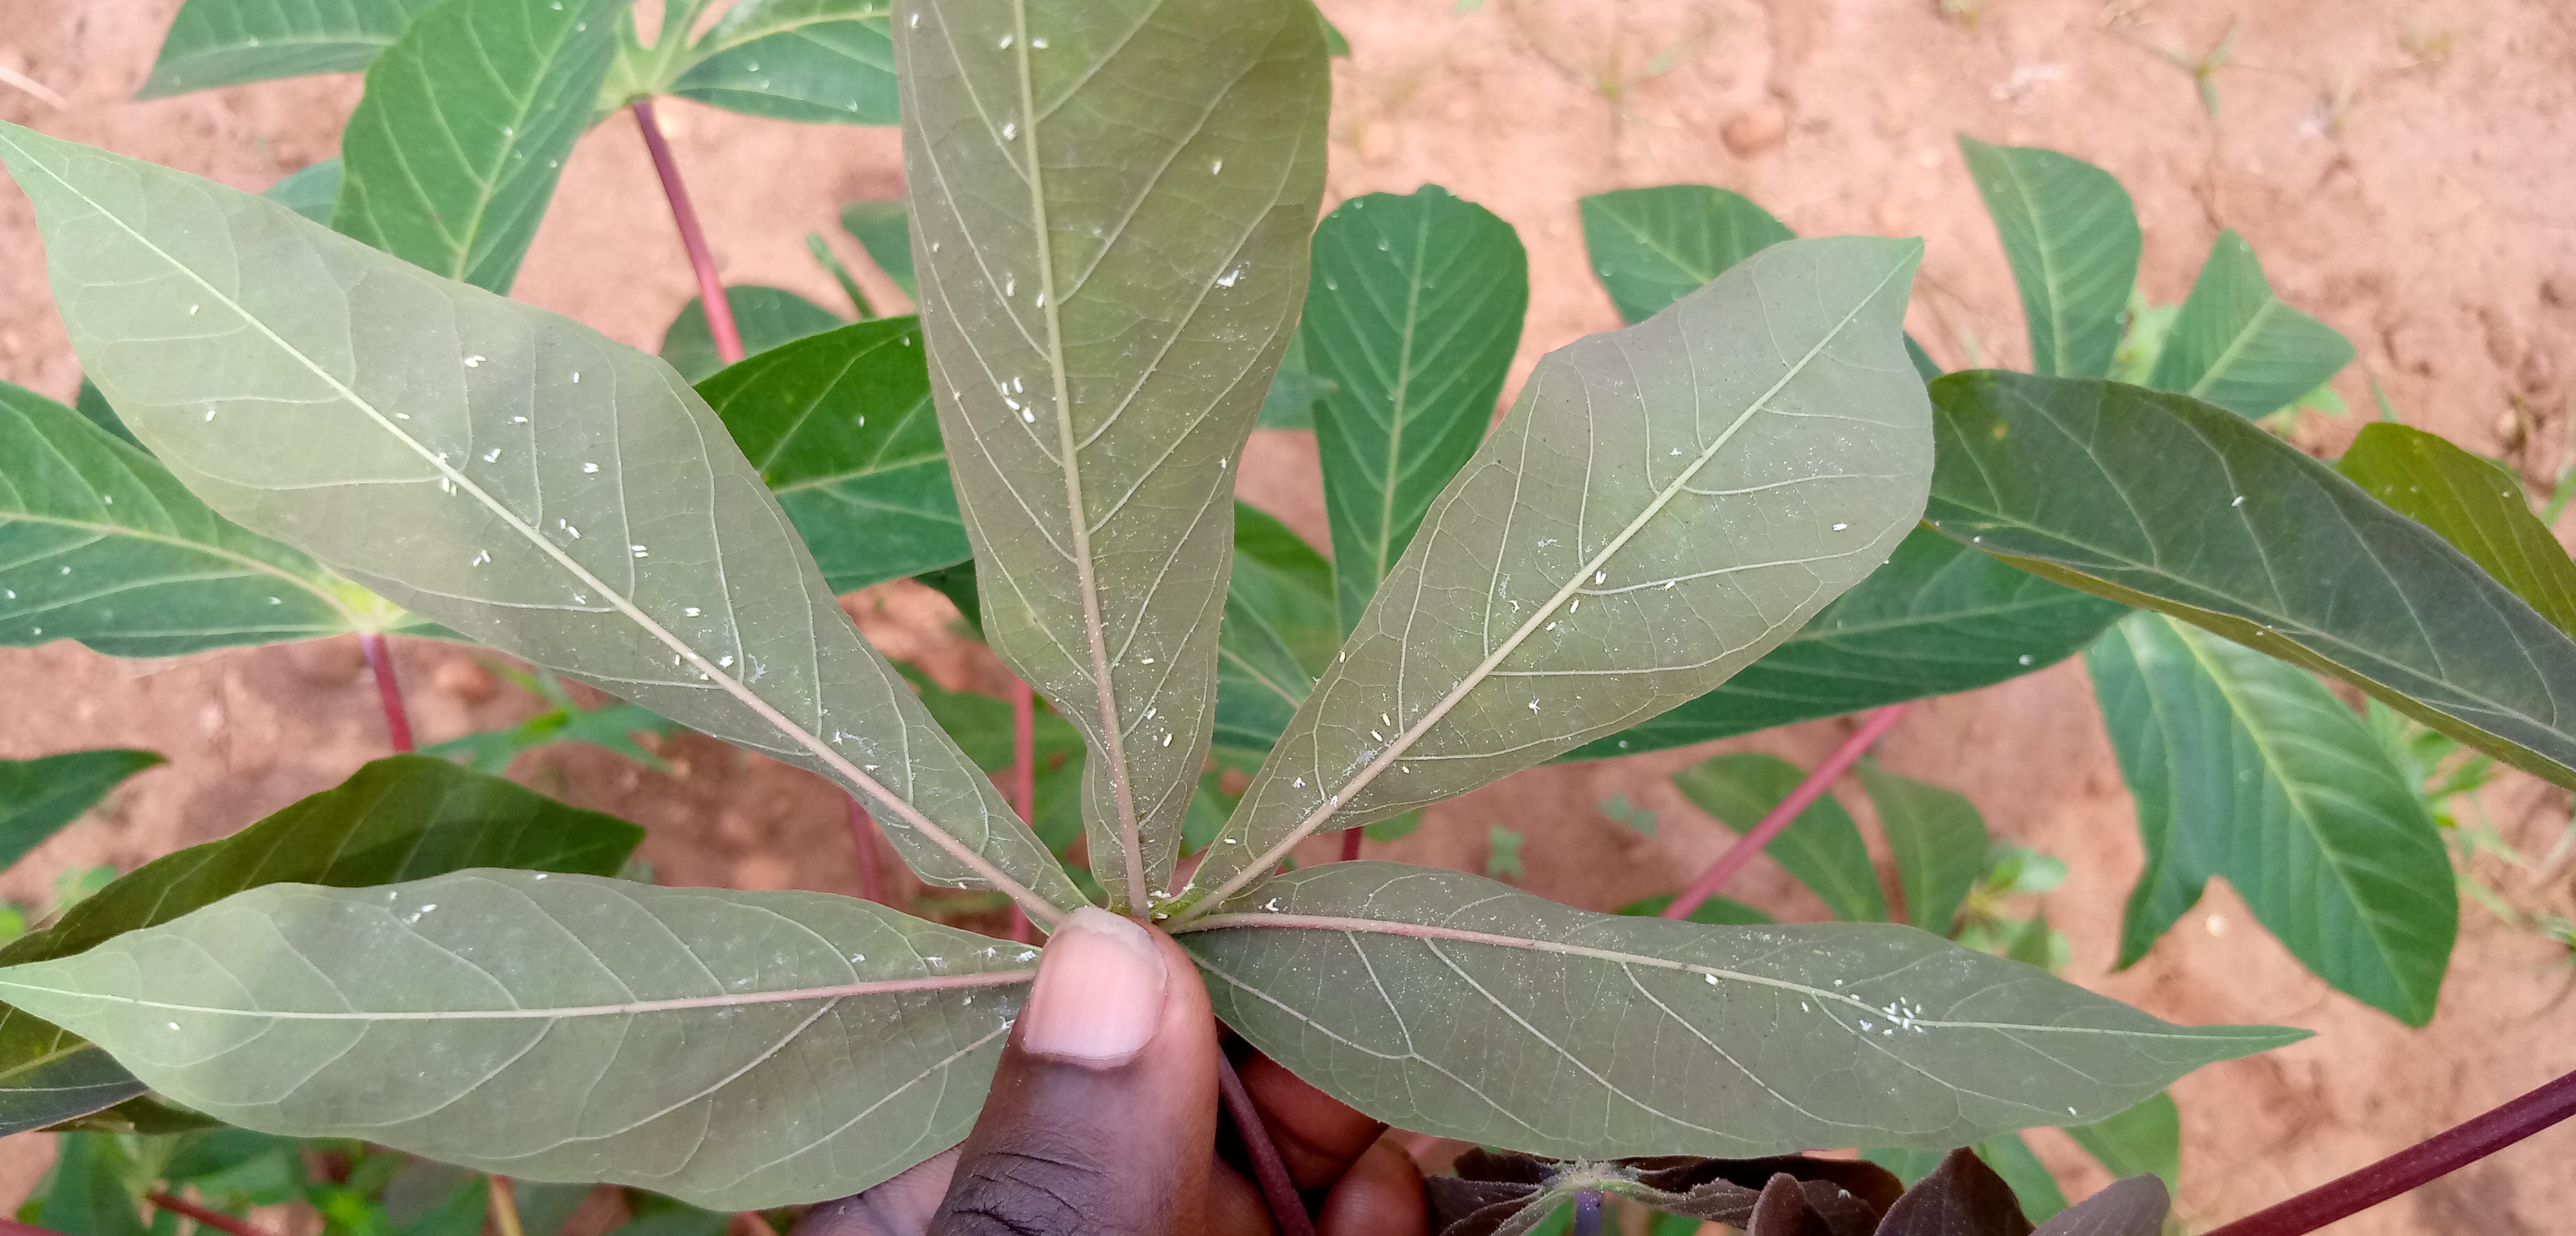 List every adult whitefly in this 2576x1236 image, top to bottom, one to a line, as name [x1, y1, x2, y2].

whitefly [905, 10, 920, 33]
whitefly [992, 24, 1009, 55]
whitefly [1027, 33, 1051, 57]
whitefly [989, 119, 1023, 147]
whitefly [1193, 147, 1233, 184]
whitefly [1215, 267, 1246, 296]
whitefly [999, 274, 1021, 305]
whitefly [1027, 290, 1047, 312]
whitefly [175, 296, 206, 324]
whitefly [462, 337, 488, 371]
whitefly [458, 351, 488, 371]
whitefly [565, 368, 589, 392]
whitefly [992, 375, 1029, 421]
whitefly [946, 382, 974, 413]
whitefly [1007, 393, 1045, 428]
whitefly [383, 397, 413, 426]
whitefly [203, 404, 220, 429]
whitefly [508, 408, 528, 427]
whitefly [482, 447, 507, 469]
whitefly [576, 460, 609, 484]
whitefly [434, 469, 460, 505]
whitefly [442, 473, 465, 496]
whitefly [551, 509, 583, 539]
whitefly [1818, 511, 1873, 542]
whitefly [556, 513, 587, 539]
whitefly [630, 542, 650, 565]
whitefly [466, 544, 500, 572]
whitefly [1589, 559, 1611, 592]
whitefly [1589, 568, 1609, 586]
whitefly [1660, 572, 1674, 594]
whitefly [1560, 589, 1588, 621]
whitefly [672, 594, 701, 620]
whitefly [1538, 617, 1564, 638]
whitefly [1130, 636, 1168, 664]
whitefly [664, 649, 687, 675]
whitefly [716, 651, 733, 671]
whitefly [688, 668, 712, 691]
whitefly [1143, 701, 1163, 728]
whitefly [1381, 706, 1409, 740]
whitefly [1360, 719, 1388, 748]
whitefly [1150, 732, 1189, 761]
whitefly [1213, 826, 1242, 855]
whitefly [537, 861, 561, 886]
whitefly [379, 883, 407, 905]
whitefly [1255, 892, 1286, 918]
whitefly [401, 903, 440, 929]
whitefly [1824, 962, 1849, 989]
whitefly [1695, 966, 1728, 1004]
whitefly [1849, 982, 1862, 1002]
whitefly [1895, 986, 1924, 1033]
whitefly [1794, 991, 1822, 1026]
whitefly [1884, 995, 1900, 1030]
whitefly [1897, 1000, 1926, 1035]
whitefly [153, 1012, 191, 1039]
whitefly [1851, 1013, 1882, 1044]
whitefly [2053, 1096, 2094, 1120]